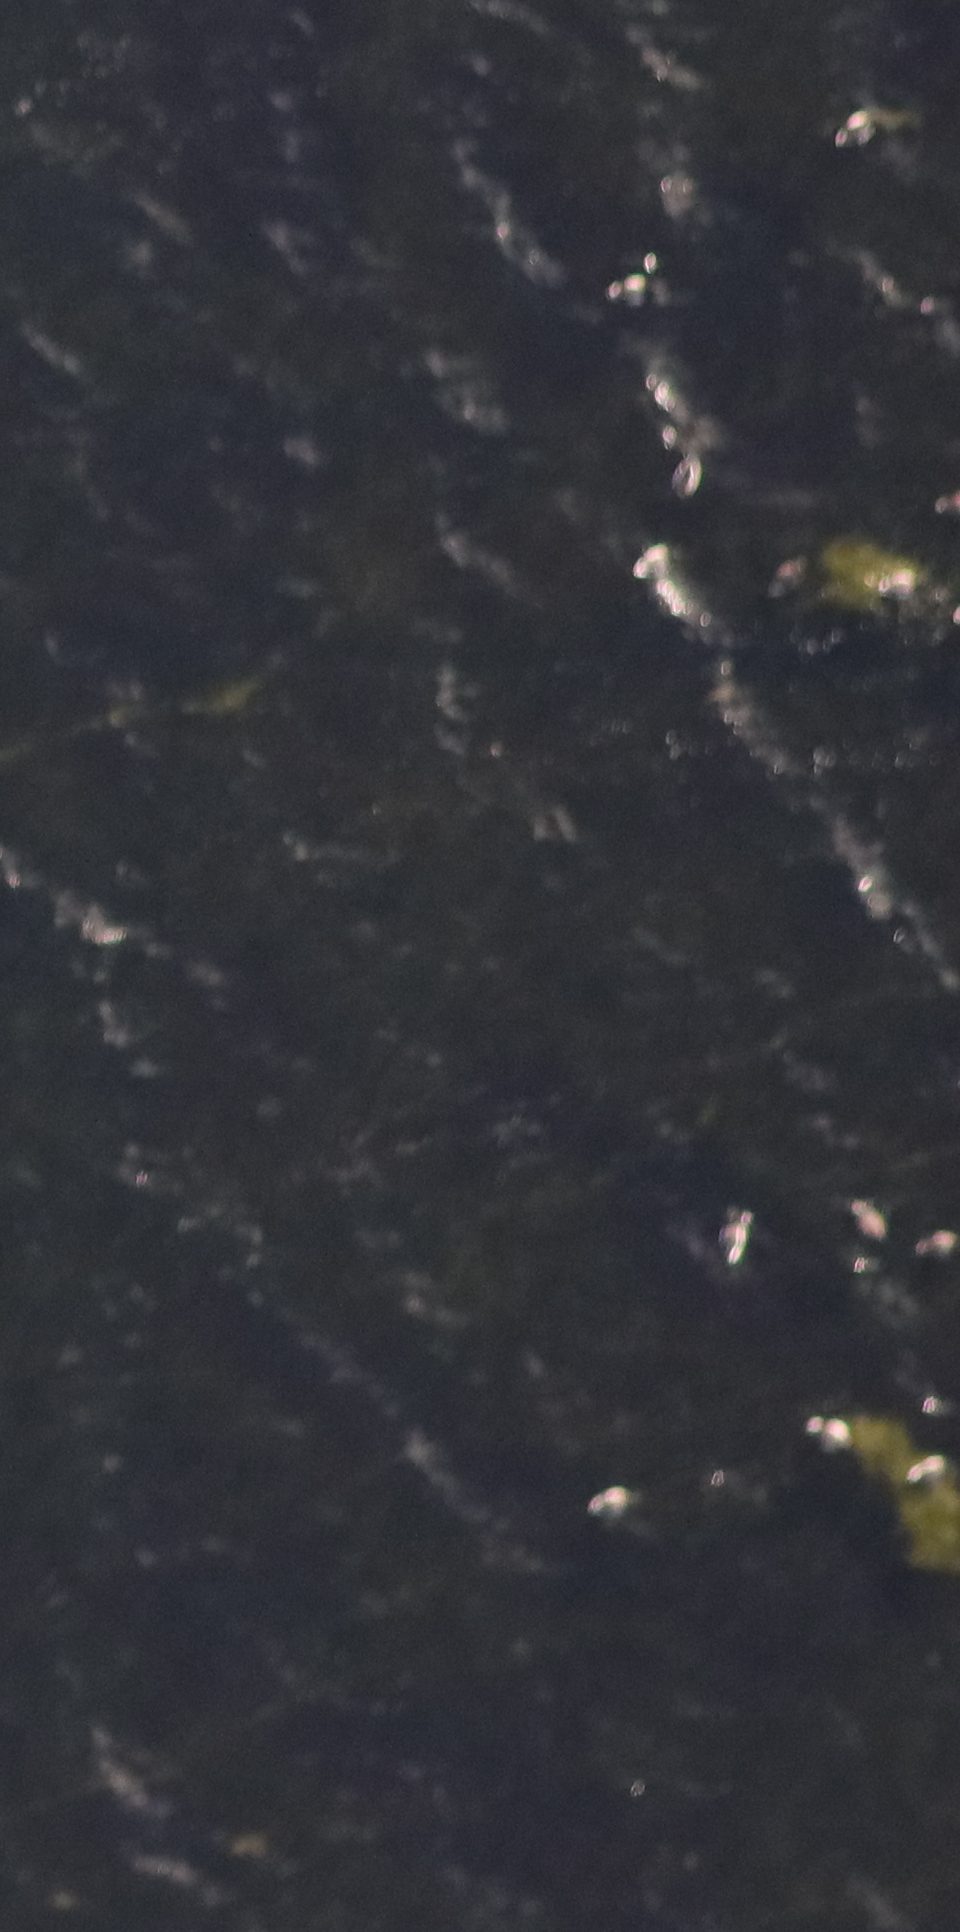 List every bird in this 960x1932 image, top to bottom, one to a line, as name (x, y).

brant (866, 127)
brant (634, 295)
brant (688, 479)
brant (653, 563)
brant (794, 580)
brant (901, 584)
brant (867, 1220)
brant (735, 1239)
brant (940, 1245)
brant (824, 1430)
brant (927, 1469)
brant (615, 1503)